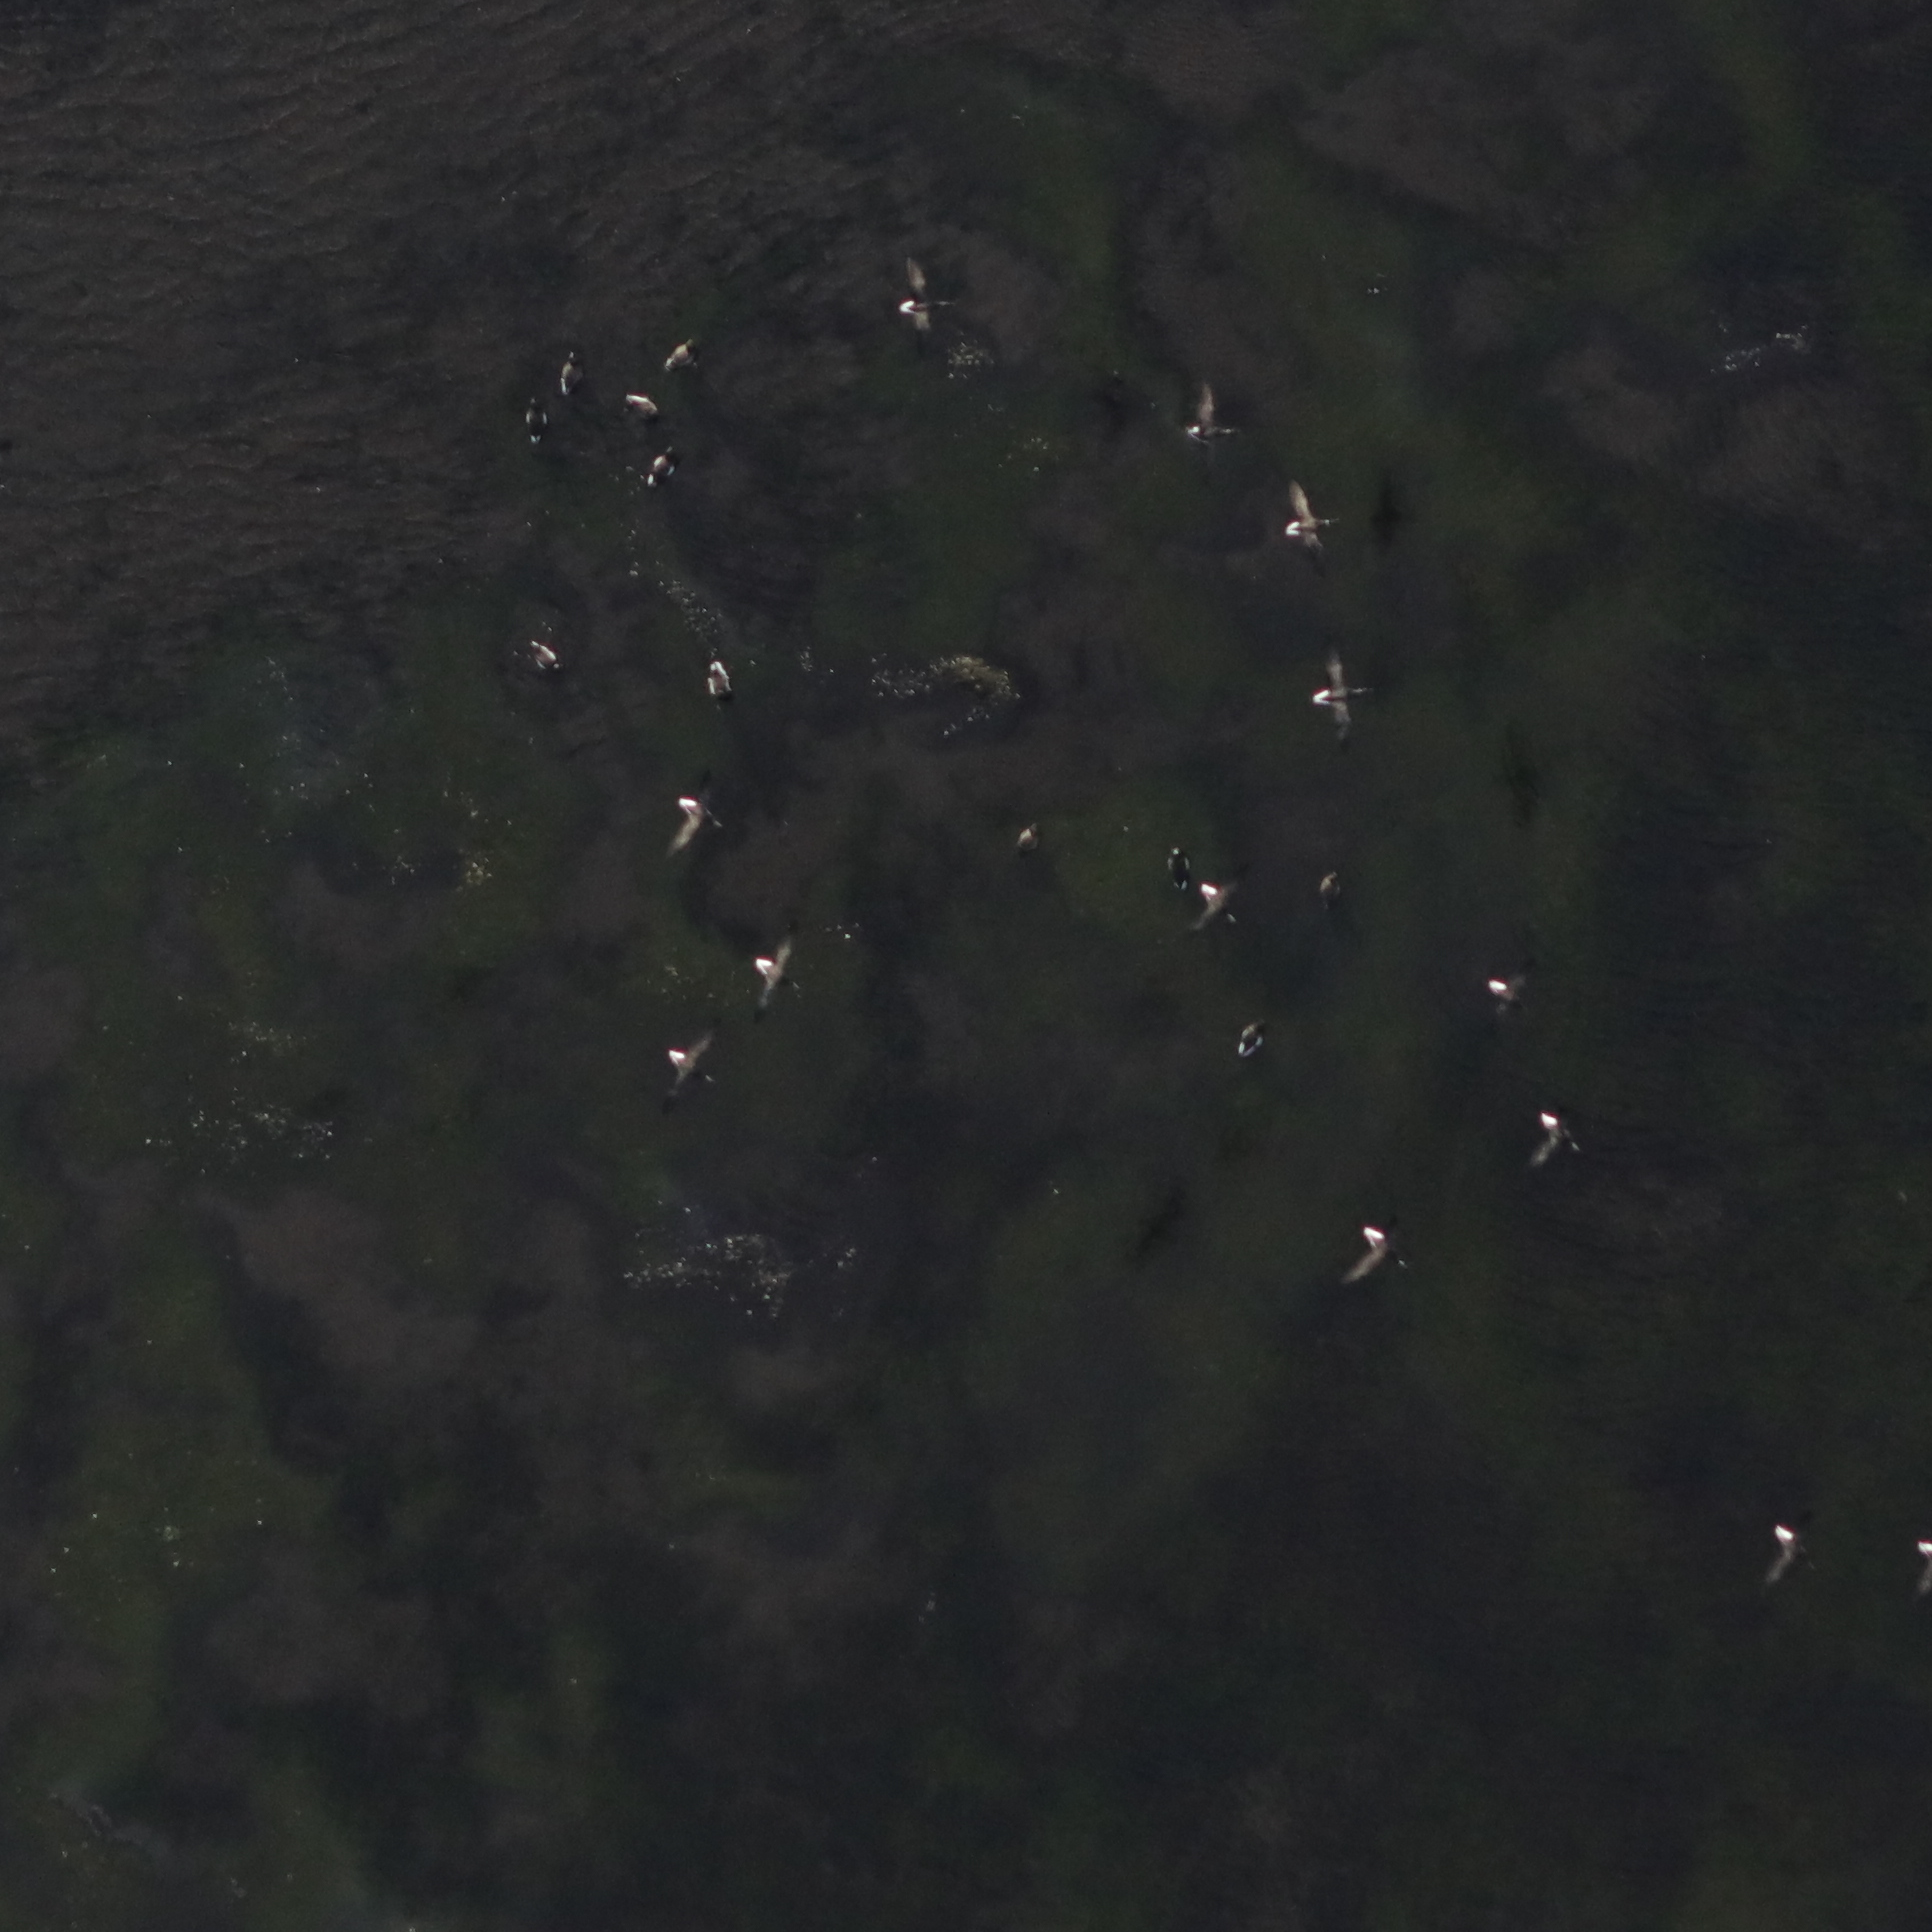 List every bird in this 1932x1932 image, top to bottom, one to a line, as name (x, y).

brant (917, 304)
brant (682, 354)
brant (572, 373)
brant (641, 404)
brant (1207, 416)
brant (536, 419)
brant (661, 469)
brant (1303, 515)
brant (542, 655)
brant (720, 682)
brant (1332, 690)
brant (692, 813)
brant (1180, 872)
brant (1329, 895)
brant (1217, 906)
brant (773, 971)
brant (1499, 992)
brant (1249, 1039)
brant (687, 1061)
brant (1562, 1129)
brant (1377, 1240)
brant (1794, 1545)